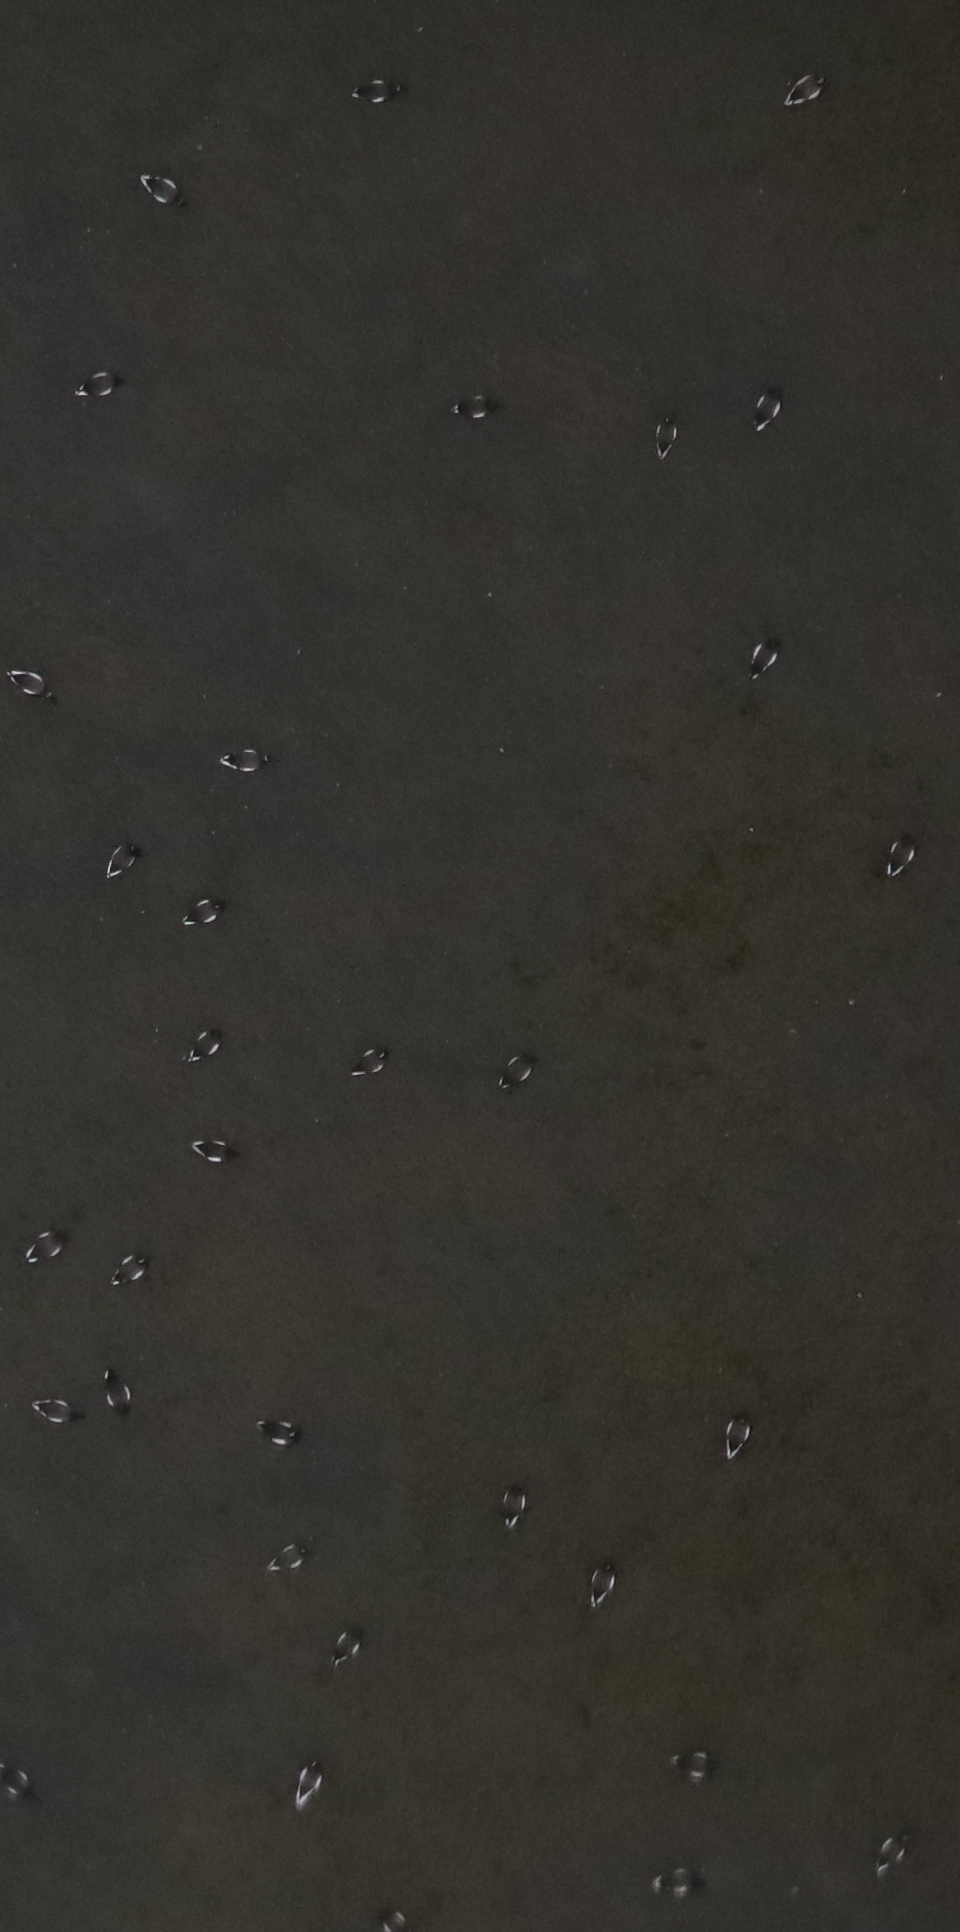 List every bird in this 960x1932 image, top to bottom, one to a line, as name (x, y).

brant (806, 91)
brant (376, 92)
brant (162, 190)
brant (100, 387)
brant (475, 408)
brant (767, 409)
brant (671, 434)
brant (762, 659)
brant (31, 684)
brant (245, 760)
brant (902, 857)
brant (122, 861)
brant (203, 915)
brant (205, 1046)
brant (372, 1064)
brant (516, 1072)
brant (214, 1147)
brant (47, 1245)
brant (131, 1270)
brant (118, 1394)
brant (56, 1410)
brant (281, 1434)
brant (738, 1434)
brant (514, 1506)
brant (288, 1557)
brant (601, 1584)
brant (347, 1646)
brant (695, 1765)
brant (15, 1781)
brant (308, 1783)
brant (890, 1853)
brant (677, 1881)
brant (395, 1925)